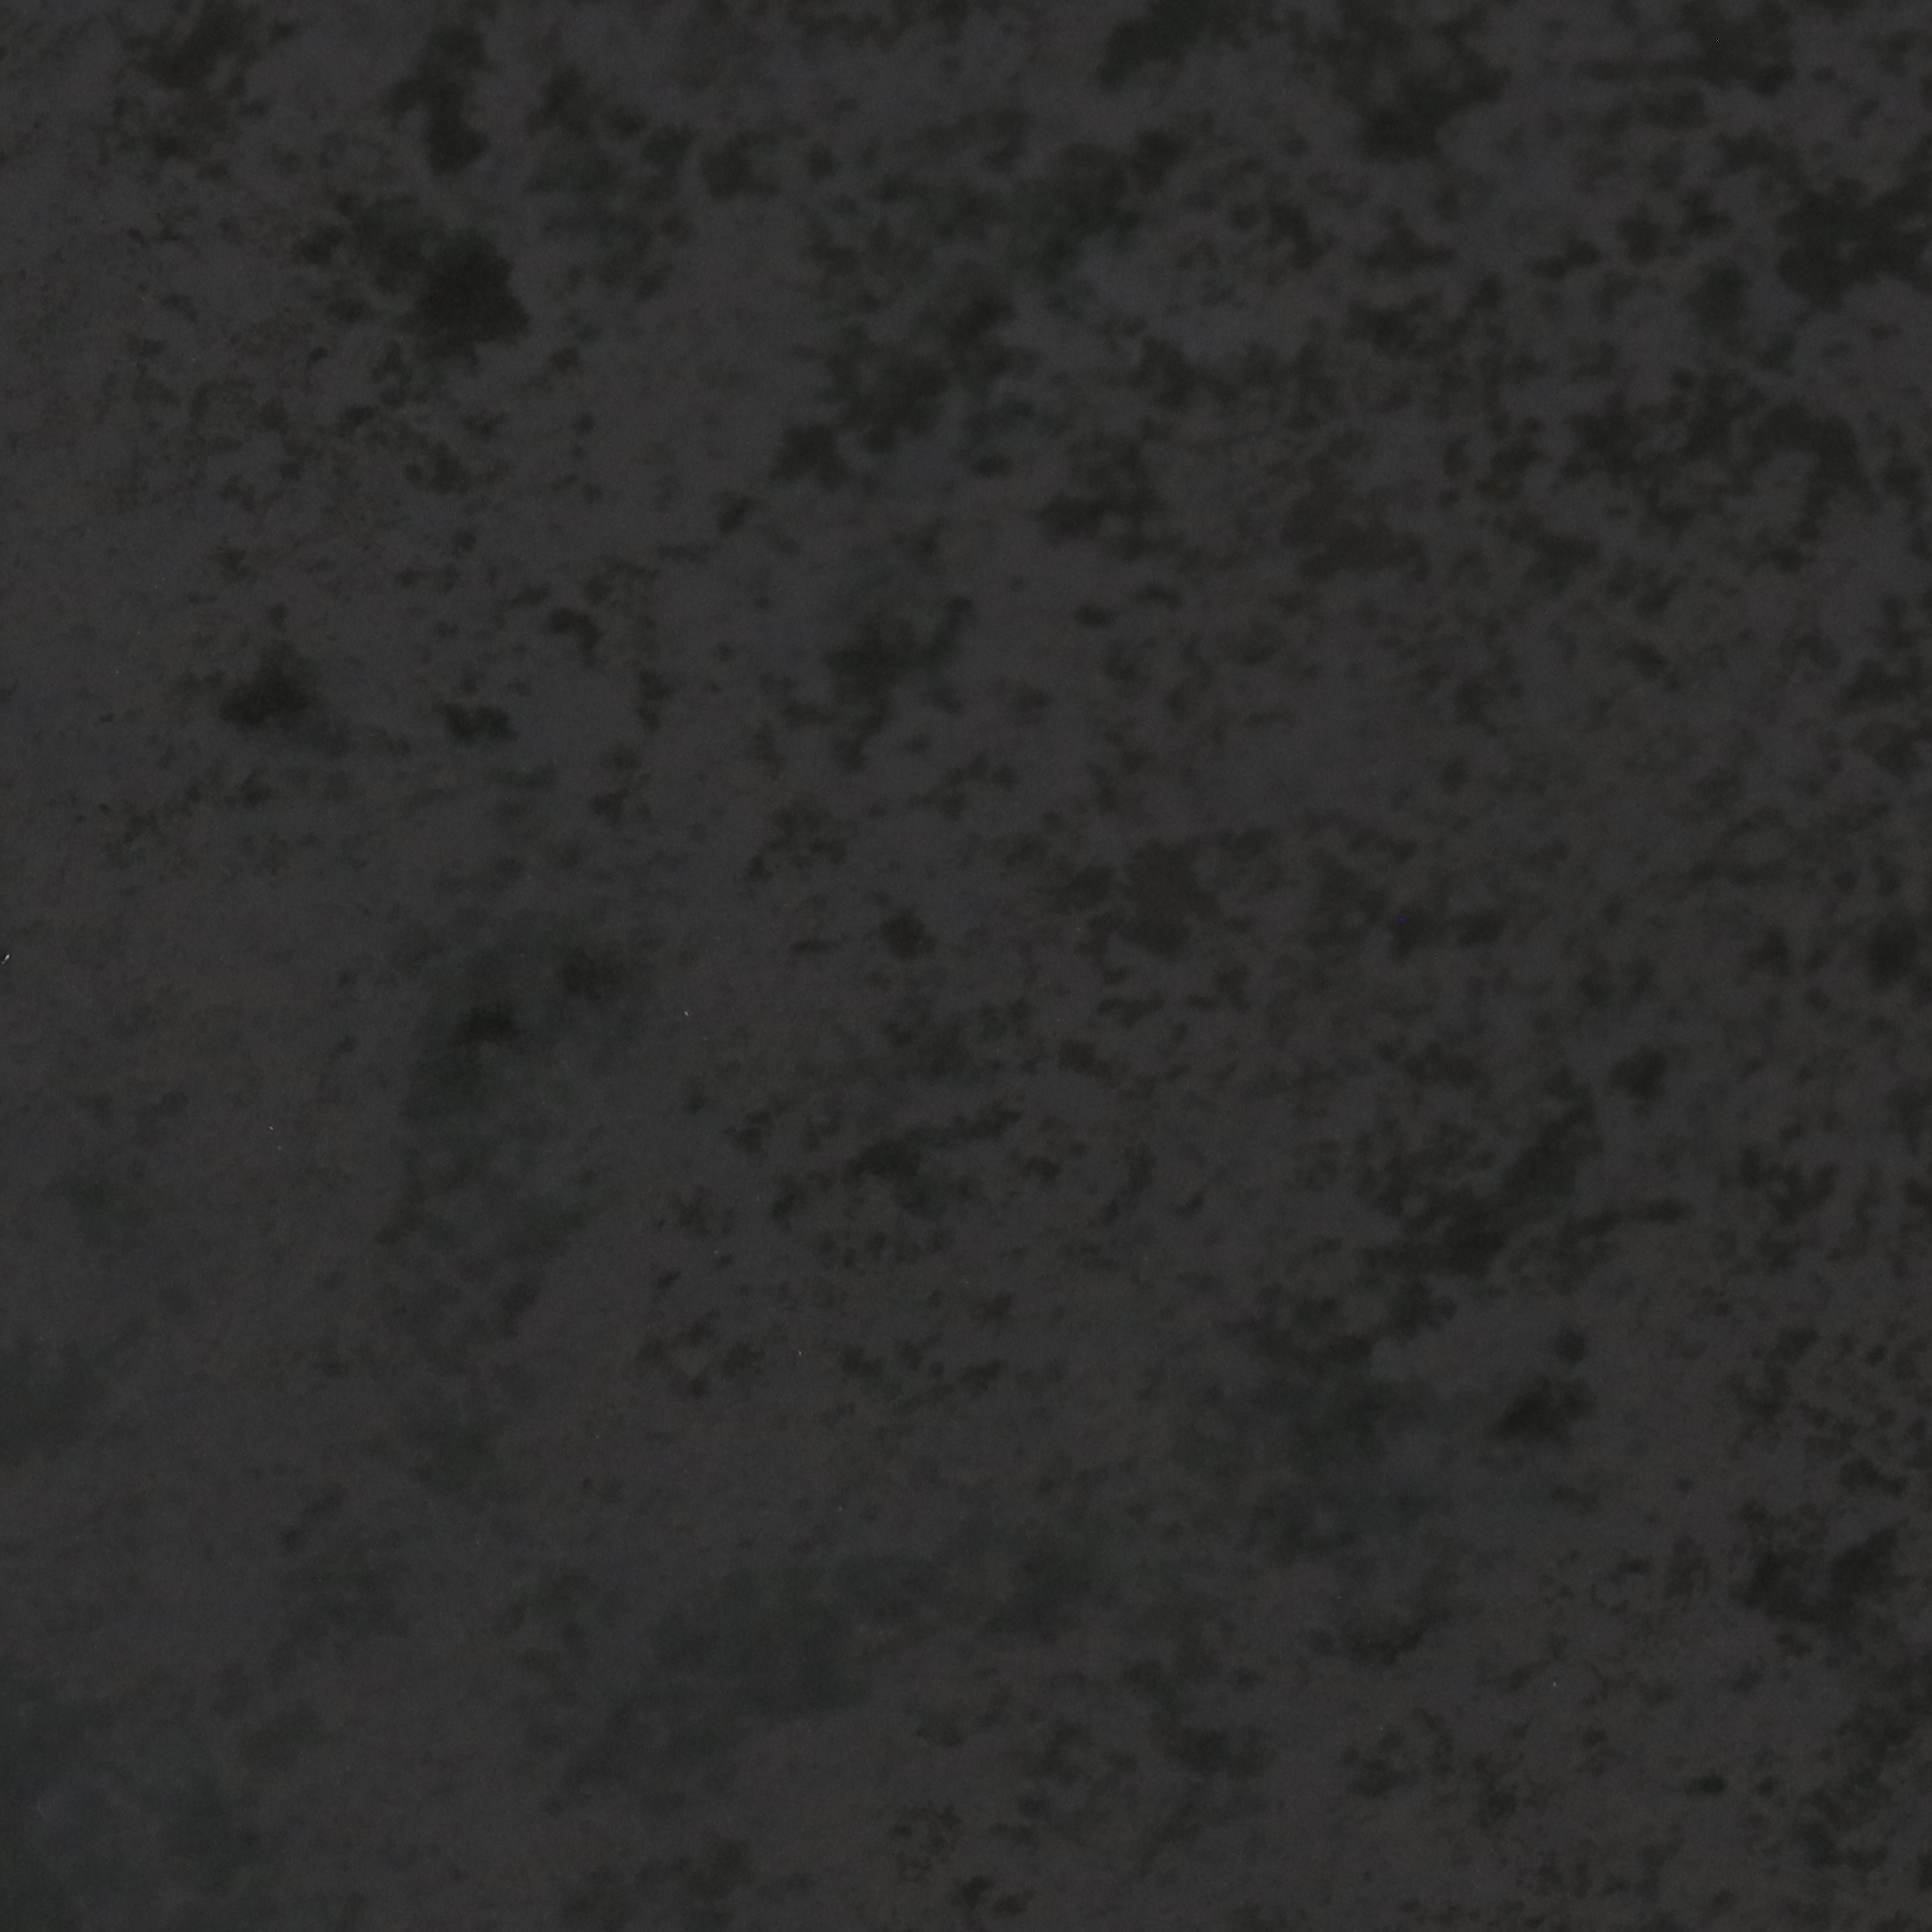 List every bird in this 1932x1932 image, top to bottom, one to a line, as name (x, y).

brant (0, 959)